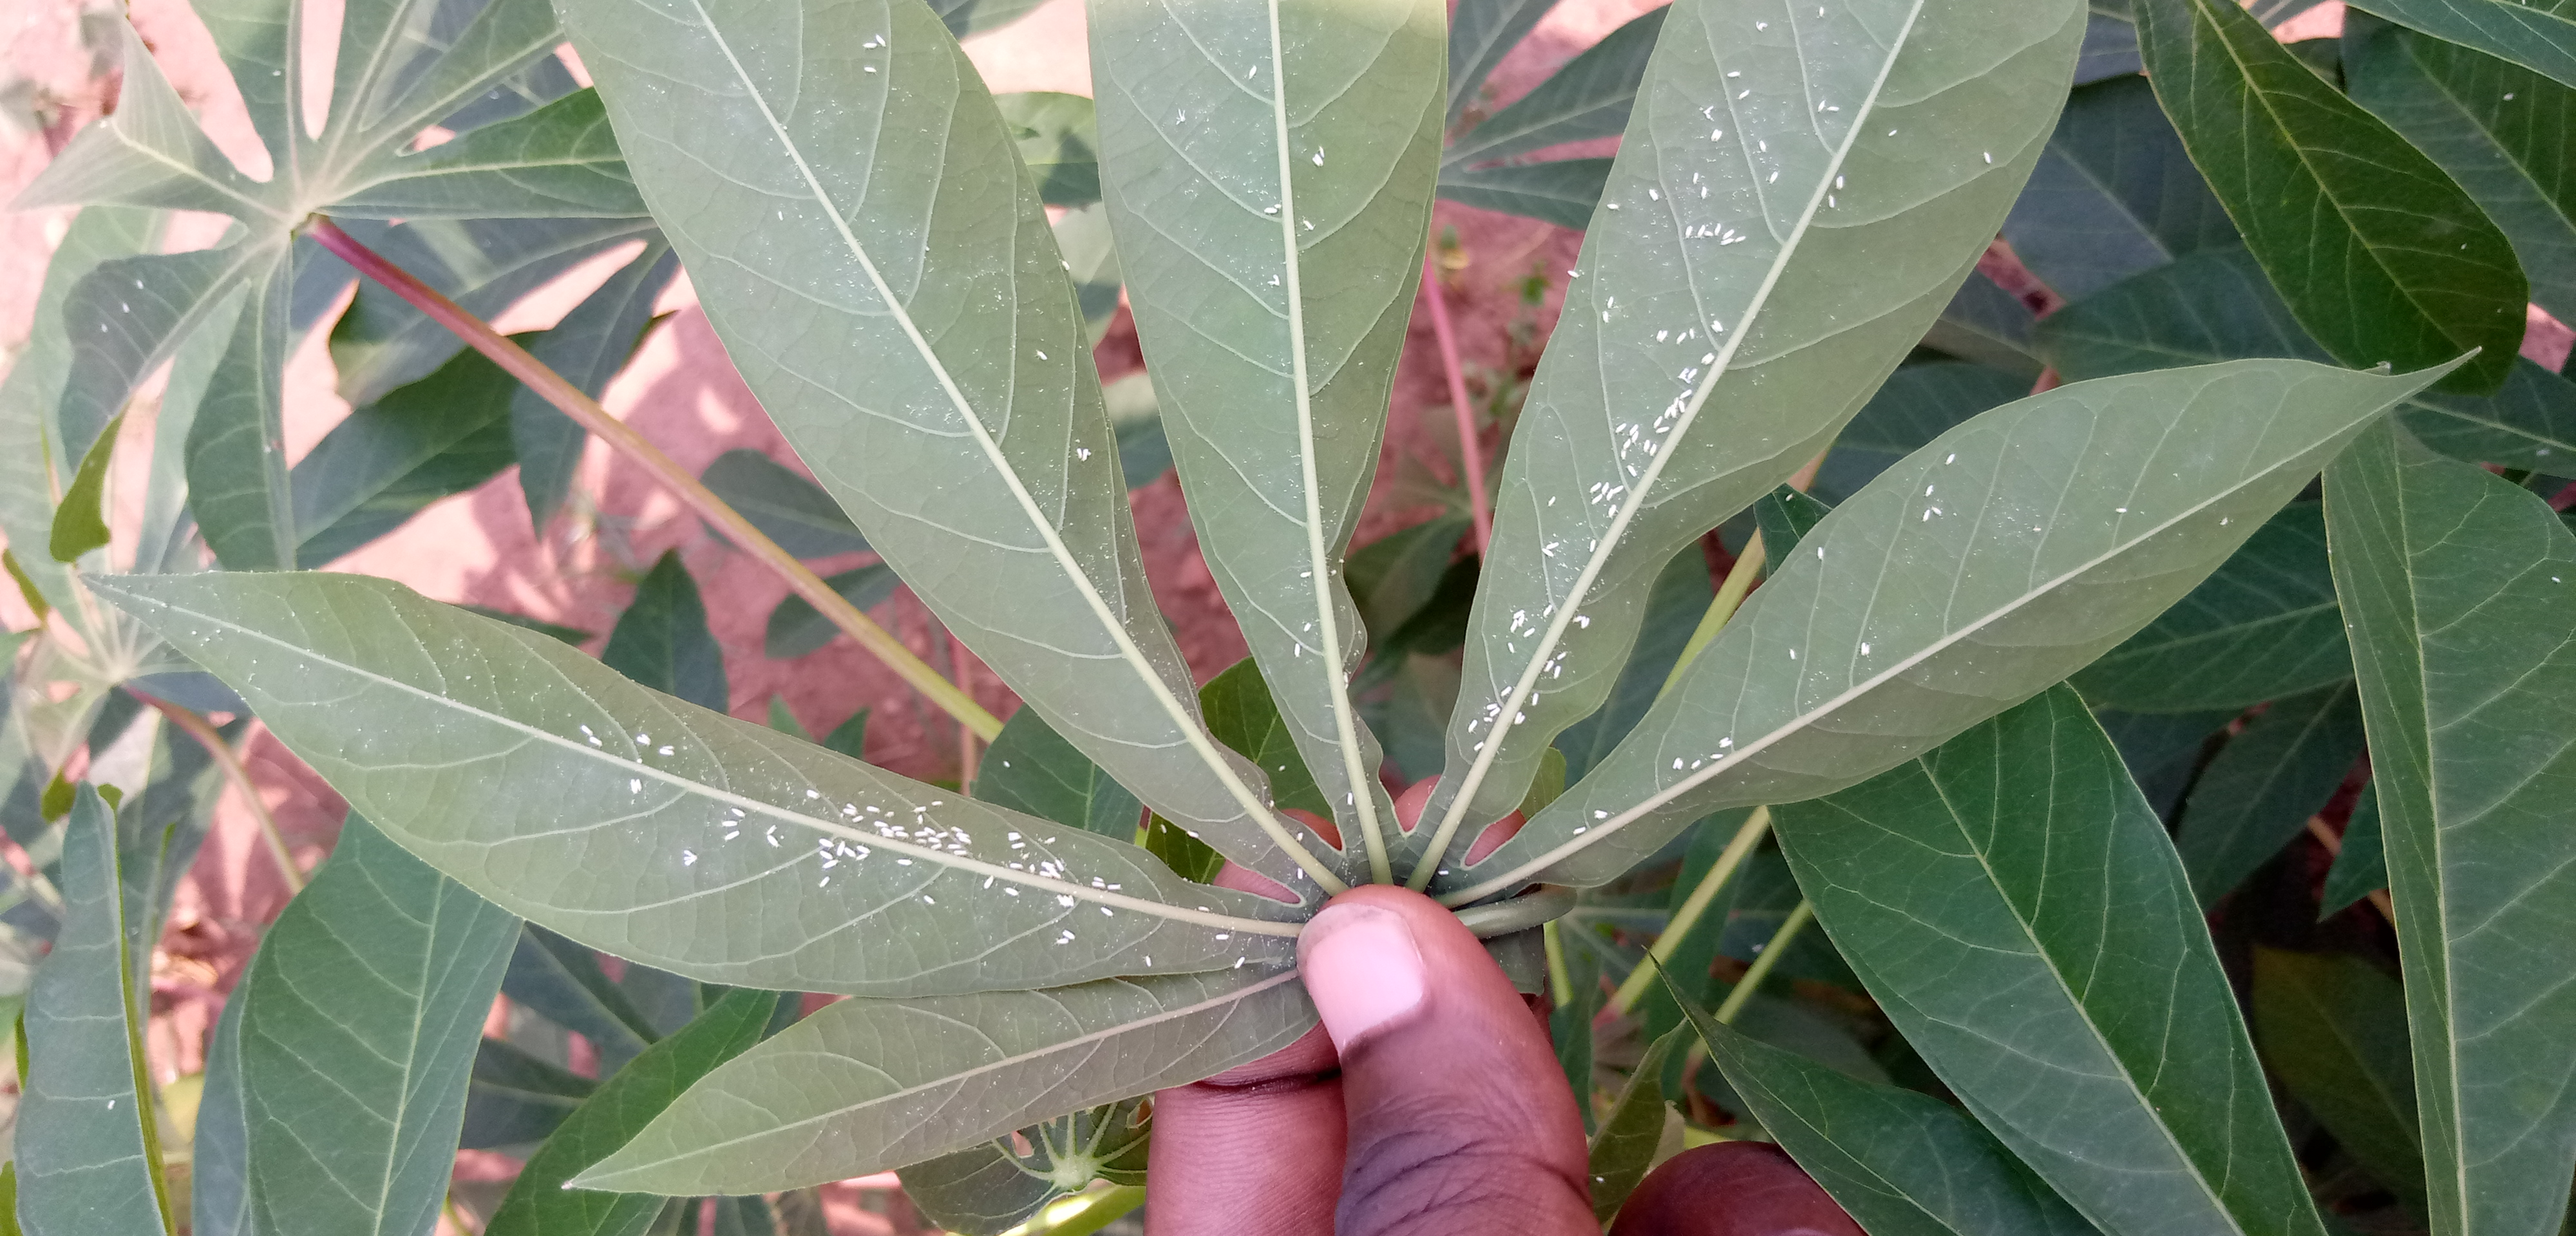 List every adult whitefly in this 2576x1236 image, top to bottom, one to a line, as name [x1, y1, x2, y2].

whitefly [1815, 5, 1828, 21]
whitefly [1752, 19, 1770, 33]
whitefly [875, 31, 889, 50]
whitefly [860, 41, 878, 51]
whitefly [1245, 63, 1260, 81]
whitefly [860, 64, 878, 77]
whitefly [1725, 70, 1741, 80]
whitefly [1736, 88, 1752, 101]
whitefly [1816, 97, 1826, 115]
whitefly [1826, 104, 1841, 114]
whitefly [1700, 104, 1718, 122]
whitefly [1174, 106, 1187, 127]
whitefly [1709, 127, 1725, 144]
whitefly [1886, 128, 1900, 142]
whitefly [1757, 138, 1767, 153]
whitefly [1316, 142, 1329, 159]
whitefly [1981, 148, 1993, 166]
whitefly [1310, 152, 1325, 168]
whitefly [1767, 169, 1780, 187]
whitefly [1690, 171, 1700, 185]
whitefly [1835, 173, 1844, 191]
whitefly [1699, 183, 1710, 200]
whitefly [1647, 187, 1661, 203]
whitefly [1826, 193, 1836, 212]
whitefly [1273, 201, 1283, 209]
whitefly [1604, 201, 1621, 212]
whitefly [1262, 205, 1279, 214]
whitefly [776, 208, 786, 222]
whitefly [1300, 217, 1318, 234]
whitefly [1696, 220, 1705, 243]
whitefly [1714, 220, 1721, 238]
whitefly [1683, 221, 1694, 241]
whitefly [1723, 228, 1737, 238]
whitefly [1702, 229, 1713, 238]
whitefly [1734, 233, 1748, 247]
whitefly [1718, 238, 1736, 246]
whitefly [1059, 256, 1074, 275]
whitefly [1565, 268, 1582, 280]
whitefly [1265, 272, 1282, 289]
whitefly [133, 277, 146, 292]
whitefly [1605, 293, 1616, 309]
whitefly [120, 301, 131, 315]
whitefly [1601, 308, 1610, 324]
whitefly [1709, 318, 1726, 335]
whitefly [98, 321, 109, 334]
whitefly [1688, 326, 1696, 341]
whitefly [1655, 326, 1662, 344]
whitefly [1662, 328, 1669, 343]
whitefly [1674, 330, 1687, 347]
whitefly [1034, 345, 1050, 365]
whitefly [1702, 351, 1713, 364]
whitefly [1706, 353, 1716, 365]
whitefly [1676, 366, 1690, 382]
whitefly [1688, 366, 1698, 381]
whitefly [1679, 389, 1695, 400]
whitefly [1678, 398, 1686, 415]
whitefly [1671, 404, 1678, 418]
whitefly [1663, 405, 1671, 420]
whitefly [1650, 413, 1664, 430]
whitefly [1612, 421, 1626, 435]
whitefly [1629, 422, 1640, 436]
whitefly [1654, 426, 1670, 436]
whitefly [1621, 436, 1632, 449]
whitefly [1642, 438, 1651, 454]
whitefly [1649, 442, 1659, 459]
whitefly [1075, 445, 1083, 460]
whitefly [1082, 447, 1090, 464]
whitefly [1619, 447, 1629, 462]
whitefly [1942, 451, 1958, 468]
whitefly [1625, 462, 1639, 479]
whitefly [1587, 478, 1601, 492]
whitefly [1601, 479, 1609, 496]
whitefly [1615, 482, 1625, 492]
whitefly [1922, 484, 1937, 500]
whitefly [1605, 487, 1615, 501]
whitefly [1591, 491, 1603, 507]
whitefly [1783, 491, 1795, 503]
whitefly [1545, 493, 1557, 510]
whitefly [1605, 503, 1619, 519]
whitefly [1929, 504, 1943, 519]
whitefly [2112, 505, 2130, 515]
whitefly [1920, 507, 1929, 523]
whitefly [2217, 516, 2230, 529]
whitefly [2030, 525, 2042, 534]
whitefly [1586, 536, 1596, 555]
whitefly [1543, 540, 1561, 552]
whitefly [1815, 545, 1827, 561]
whitefly [1540, 547, 1556, 559]
whitefly [1297, 567, 1312, 579]
whitefly [1542, 602, 1555, 620]
whitefly [1512, 607, 1527, 620]
whitefly [1518, 613, 1524, 628]
whitefly [1571, 613, 1582, 623]
whitefly [1580, 615, 1592, 632]
whitefly [1510, 617, 1519, 632]
whitefly [1302, 620, 1313, 635]
whitefly [1522, 625, 1538, 640]
whitefly [1506, 639, 1519, 656]
whitefly [1858, 639, 1865, 659]
whitefly [1293, 641, 1303, 659]
whitefly [1865, 642, 1872, 657]
whitefly [1788, 646, 1796, 663]
whitefly [1555, 650, 1569, 662]
whitefly [1542, 657, 1555, 674]
whitefly [1551, 664, 1564, 680]
whitefly [1497, 684, 1514, 700]
whitefly [1529, 691, 1540, 708]
whitefly [1486, 701, 1499, 711]
whitefly [1490, 706, 1501, 716]
whitefly [1512, 709, 1527, 726]
whitefly [1481, 715, 1493, 726]
whitefly [1464, 717, 1478, 735]
whitefly [581, 724, 596, 736]
whitefly [635, 730, 652, 746]
whitefly [589, 735, 605, 748]
whitefly [1718, 735, 1736, 751]
whitefly [1470, 739, 1486, 753]
whitefly [659, 748, 676, 756]
whitefly [1707, 752, 1724, 761]
whitefly [1671, 754, 1684, 771]
whitefly [1689, 756, 1701, 773]
whitefly [1001, 757, 1013, 771]
whitefly [1276, 761, 1290, 775]
whitefly [635, 776, 645, 793]
whitefly [630, 777, 636, 794]
whitefly [804, 787, 822, 801]
whitefly [1343, 789, 1355, 809]
whitefly [1267, 798, 1276, 810]
whitefly [930, 799, 945, 807]
whitefly [864, 803, 882, 814]
whitefly [728, 805, 747, 818]
whitefly [911, 805, 927, 814]
whitefly [840, 806, 857, 814]
whitefly [1592, 807, 1610, 821]
whitefly [884, 808, 896, 818]
whitefly [916, 812, 927, 825]
whitefly [851, 813, 866, 823]
whitefly [719, 818, 741, 829]
whitefly [871, 819, 890, 827]
whitefly [1158, 821, 1170, 836]
whitefly [766, 823, 778, 834]
whitefly [891, 823, 906, 830]
whitefly [923, 825, 936, 836]
whitefly [949, 825, 968, 832]
whitefly [1571, 825, 1588, 838]
whitefly [878, 825, 894, 839]
whitefly [1293, 828, 1309, 846]
whitefly [721, 829, 744, 842]
whitefly [913, 829, 925, 837]
whitefly [1184, 829, 1202, 839]
whitefly [1006, 829, 1024, 841]
whitefly [894, 830, 909, 839]
whitefly [955, 832, 970, 838]
whitefly [766, 833, 782, 848]
whitefly [1041, 834, 1061, 847]
whitefly [817, 836, 834, 848]
whitefly [927, 836, 942, 843]
whitefly [958, 836, 972, 846]
whitefly [837, 838, 844, 857]
whitefly [1010, 841, 1026, 850]
whitefly [855, 843, 873, 854]
whitefly [947, 843, 963, 850]
whitefly [929, 843, 944, 852]
whitefly [844, 844, 856, 859]
whitefly [681, 847, 699, 868]
whitefly [817, 848, 835, 861]
whitefly [953, 849, 968, 857]
whitefly [854, 852, 869, 862]
whitefly [893, 856, 915, 866]
whitefly [1052, 856, 1066, 872]
whitefly [821, 858, 840, 870]
whitefly [1040, 858, 1055, 868]
whitefly [1007, 859, 1024, 872]
whitefly [1027, 861, 1036, 874]
whitefly [1296, 865, 1307, 881]
whitefly [1434, 866, 1452, 877]
whitefly [1039, 870, 1052, 879]
whitefly [981, 872, 995, 891]
whitefly [815, 874, 833, 890]
whitefly [1092, 874, 1104, 881]
whitefly [1090, 880, 1106, 888]
whitefly [1106, 881, 1123, 892]
whitefly [1003, 885, 1020, 899]
whitefly [921, 892, 938, 908]
whitefly [1053, 892, 1065, 908]
whitefly [1064, 892, 1077, 910]
whitefly [1098, 904, 1115, 919]
whitefly [1196, 904, 1213, 913]
whitefly [1062, 928, 1075, 941]
whitefly [1213, 931, 1231, 942]
whitefly [1052, 935, 1070, 947]
whitefly [1230, 951, 1248, 972]
whitefly [1142, 952, 1156, 969]
whitefly [105, 1098, 118, 1111]
whitefly [1593, 1174, 1607, 1184]